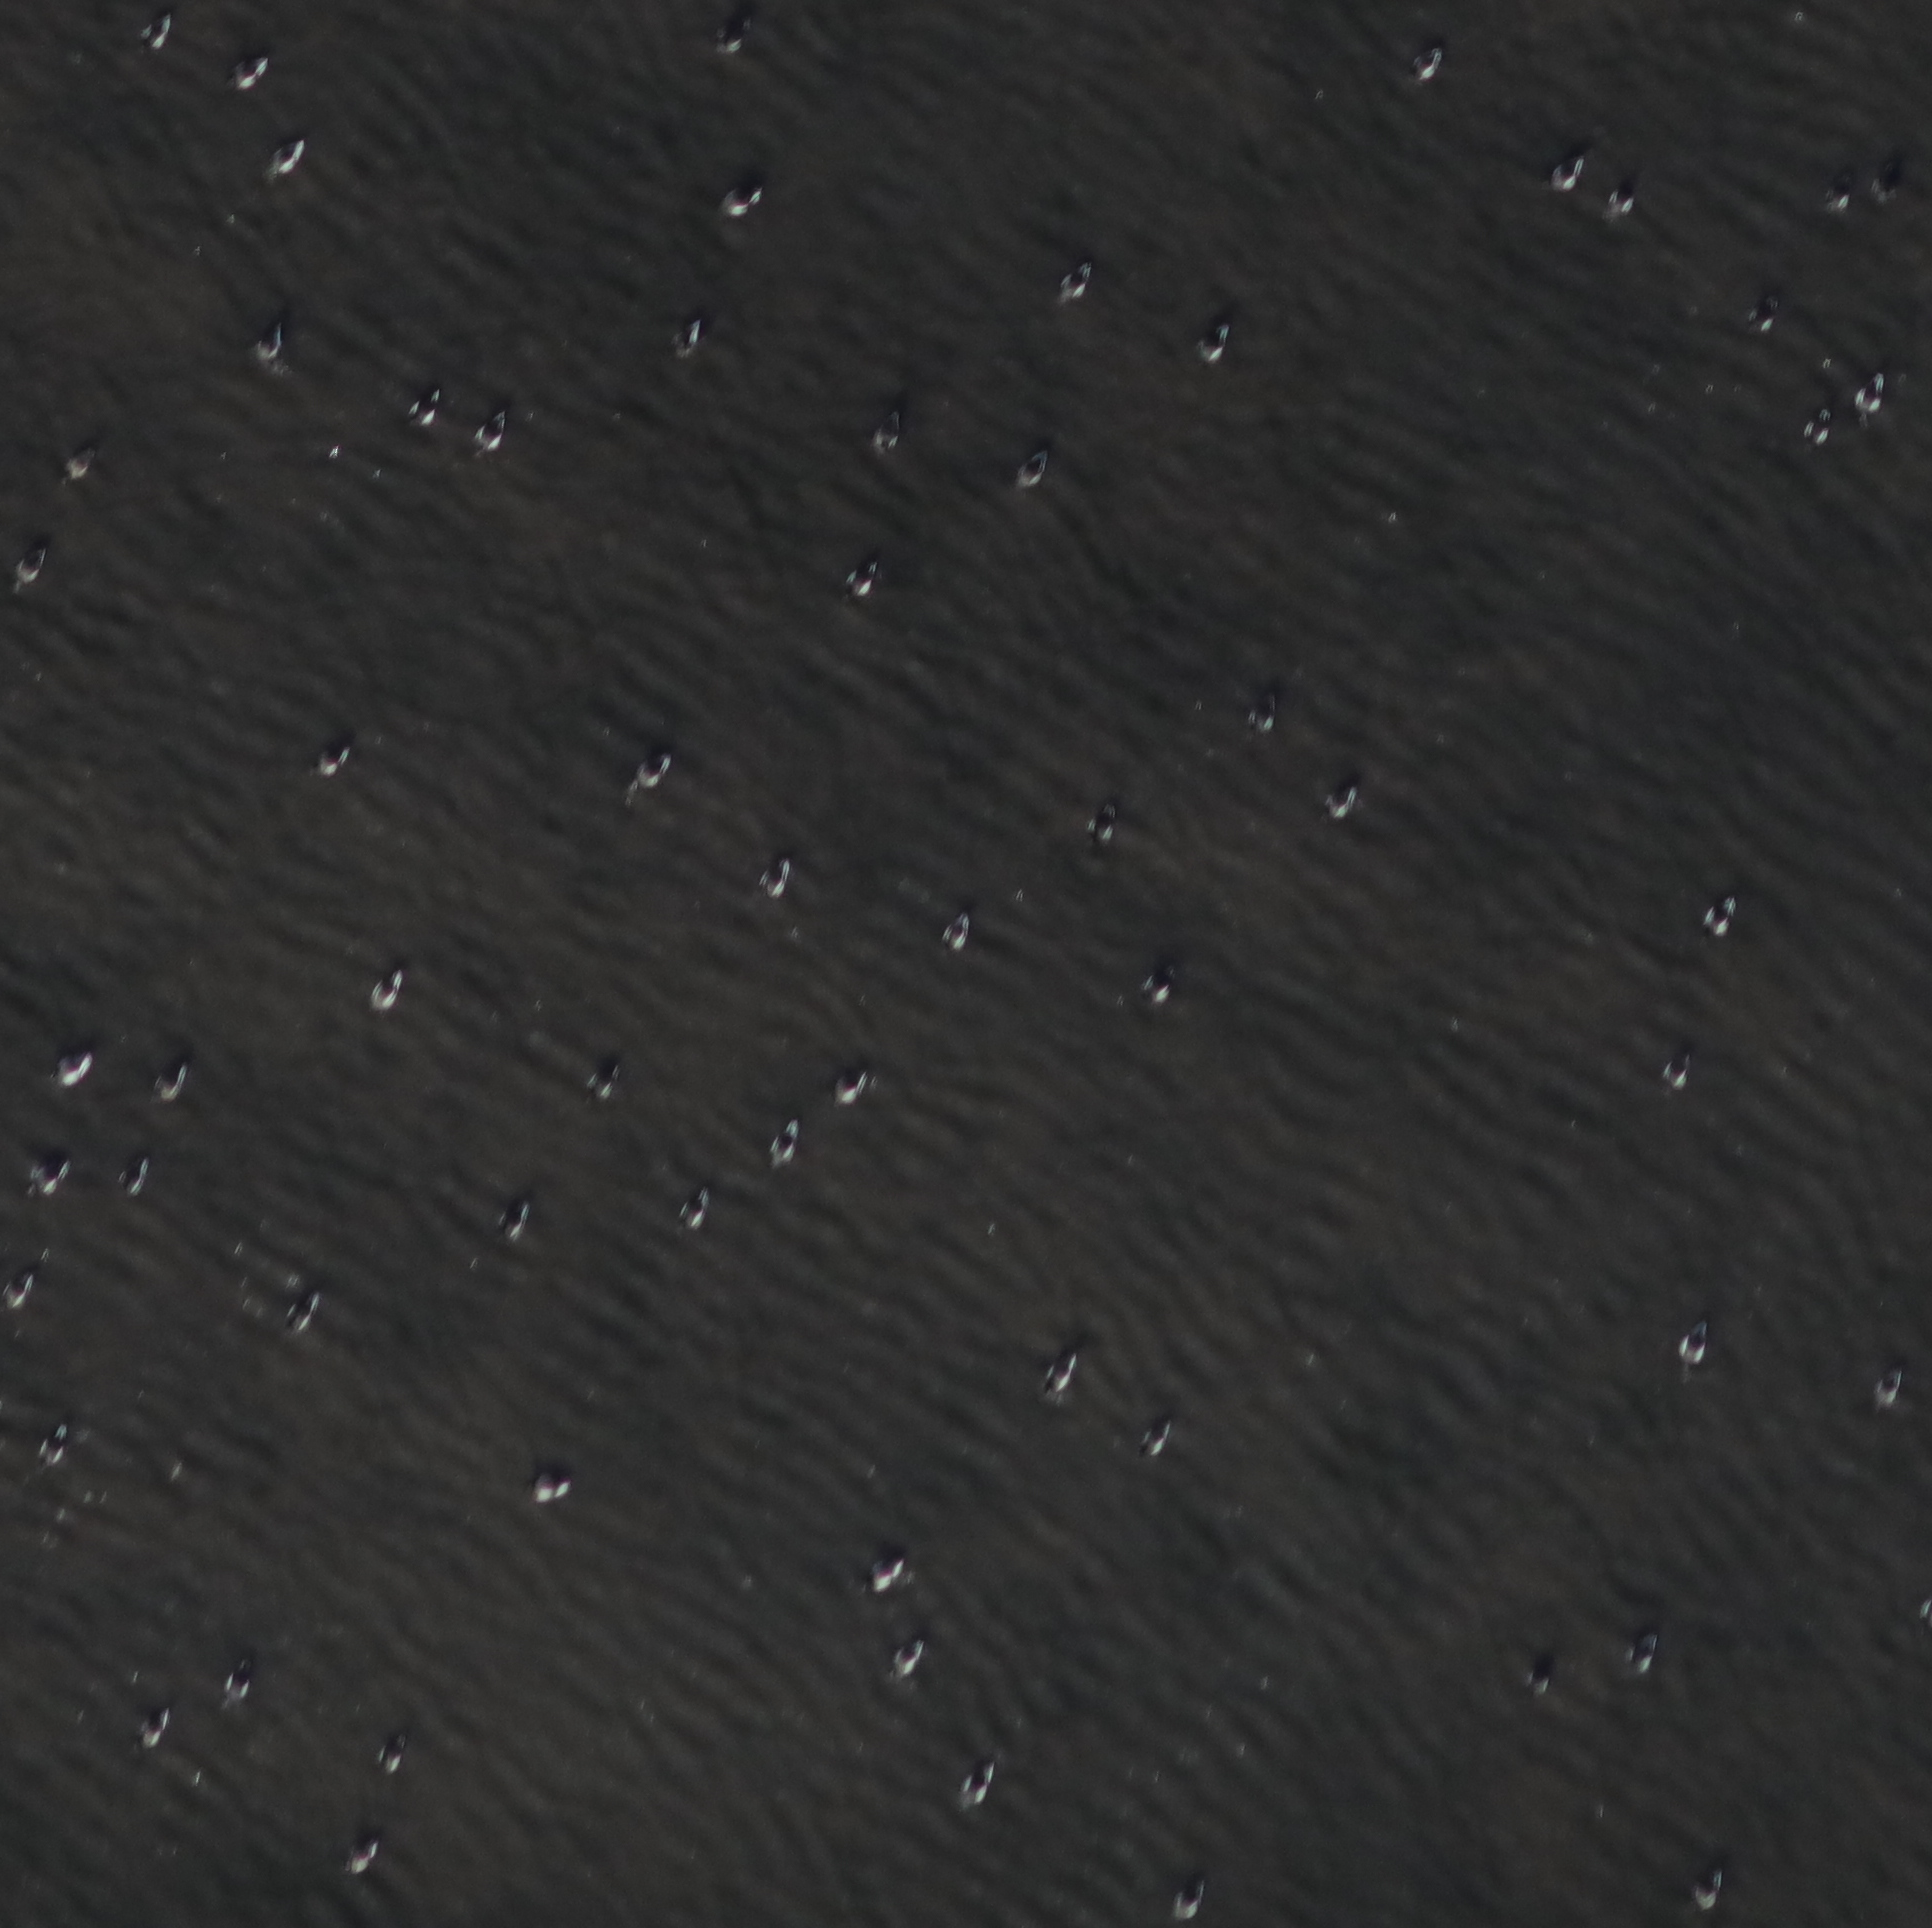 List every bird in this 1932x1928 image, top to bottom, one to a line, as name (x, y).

brant (154, 30)
brant (734, 33)
brant (1422, 60)
brant (247, 72)
brant (285, 162)
brant (1569, 173)
brant (1891, 178)
brant (1832, 194)
brant (735, 201)
brant (1621, 204)
brant (1074, 282)
brant (1758, 319)
brant (688, 342)
brant (1212, 342)
brant (276, 346)
brant (1867, 399)
brant (425, 403)
brant (1816, 429)
brant (491, 434)
brant (885, 443)
brant (75, 462)
brant (1029, 471)
brant (29, 568)
brant (862, 583)
brant (1255, 724)
brant (330, 762)
brant (648, 774)
brant (1336, 801)
brant (1109, 831)
brant (782, 889)
brant (1723, 918)
brant (957, 933)
brant (388, 983)
brant (1157, 994)
brant (75, 1068)
brant (1678, 1079)
brant (604, 1082)
brant (169, 1086)
brant (843, 1092)
brant (787, 1151)
brant (57, 1173)
brant (141, 1173)
brant (692, 1211)
brant (513, 1220)
brant (20, 1288)
brant (298, 1310)
brant (1693, 1350)
brant (1058, 1374)
brant (1893, 1390)
brant (1152, 1440)
brant (56, 1442)
brant (556, 1488)
brant (889, 1570)
brant (1927, 1610)
brant (1642, 1651)
brant (910, 1665)
brant (242, 1679)
brant (1533, 1687)
brant (151, 1728)
brant (390, 1755)
brant (987, 1771)
brant (362, 1856)
brant (1704, 1901)
brant (1188, 1902)